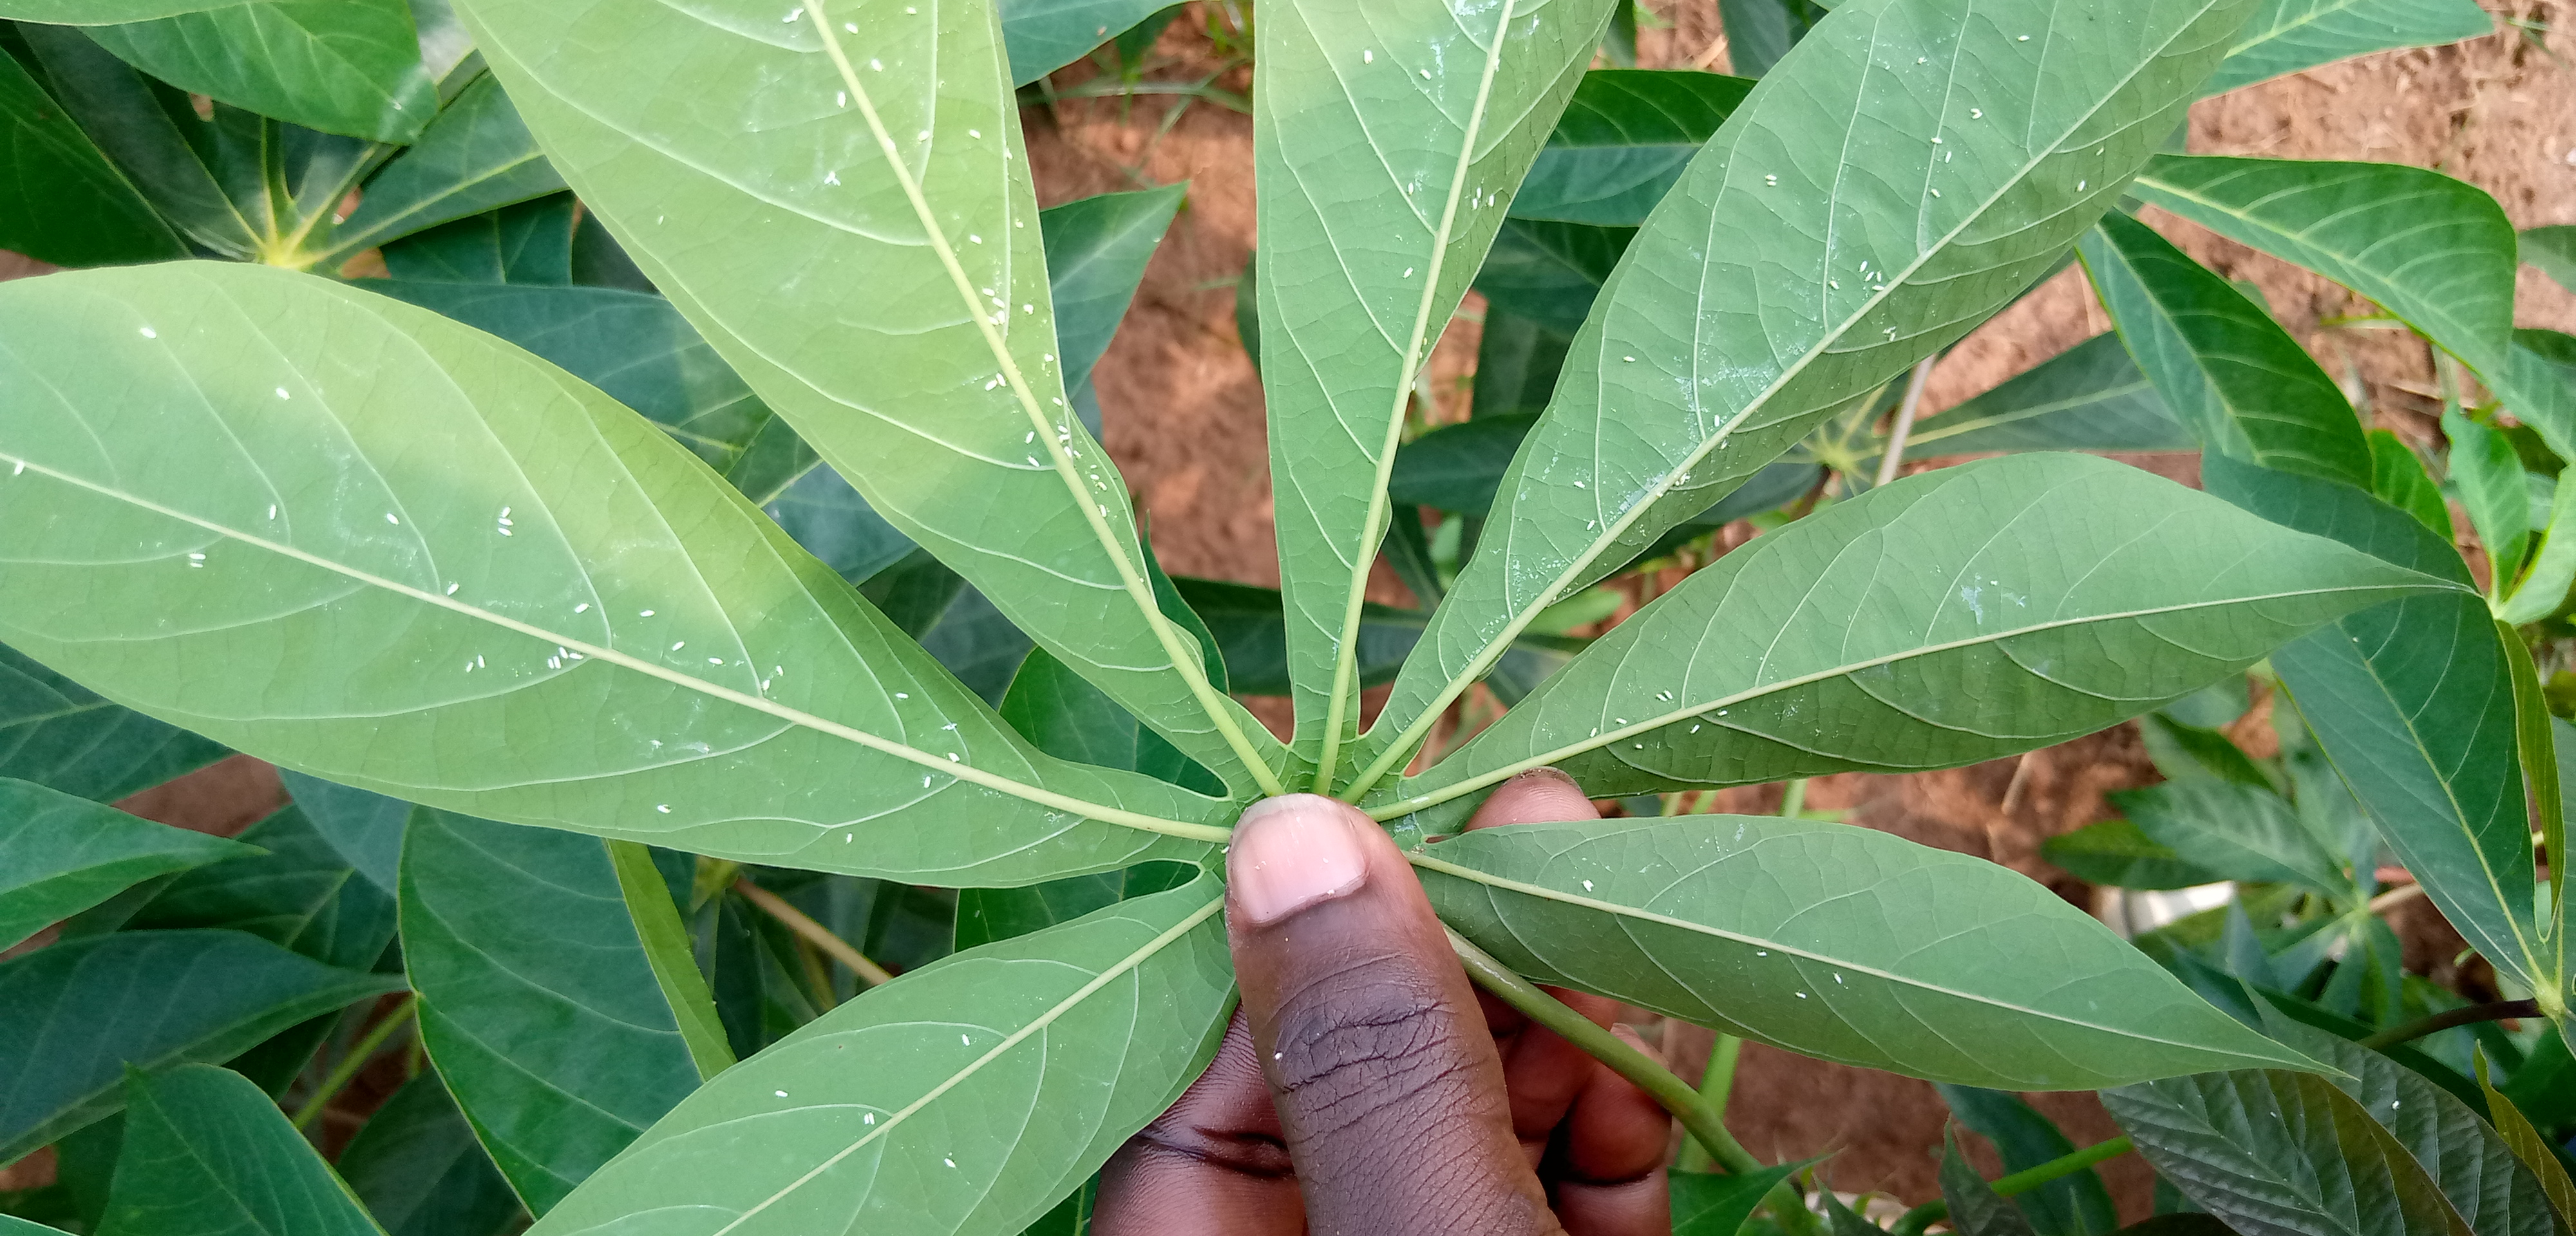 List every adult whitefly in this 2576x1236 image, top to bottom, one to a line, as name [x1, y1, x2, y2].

whitefly [905, 5, 918, 17]
whitefly [781, 5, 804, 24]
whitefly [1532, 15, 1540, 32]
whitefly [844, 21, 860, 35]
whitefly [2015, 32, 2032, 44]
whitefly [1362, 48, 1374, 66]
whitefly [1913, 52, 1927, 67]
whitefly [869, 57, 884, 73]
whitefly [1419, 68, 1433, 81]
whitefly [836, 89, 846, 109]
whitefly [1967, 104, 1985, 122]
whitefly [967, 127, 982, 139]
whitefly [917, 129, 931, 142]
whitefly [1929, 133, 1946, 146]
whitefly [2094, 144, 2107, 157]
whitefly [1005, 146, 1015, 161]
whitefly [1942, 148, 1955, 164]
whitefly [822, 169, 842, 187]
whitefly [1763, 171, 1781, 189]
whitefly [2075, 175, 2088, 194]
whitefly [1406, 181, 1415, 196]
whitefly [1475, 185, 1482, 200]
whitefly [1928, 185, 1942, 200]
whitefly [1488, 192, 1495, 209]
whitefly [1472, 196, 1478, 211]
whitefly [657, 213, 665, 227]
whitefly [1014, 218, 1025, 230]
whitefly [1394, 232, 1404, 242]
whitefly [968, 233, 982, 245]
whitefly [1857, 258, 1869, 272]
whitefly [1403, 265, 1415, 279]
whitefly [1874, 269, 1885, 282]
whitefly [1828, 277, 1841, 293]
whitefly [1870, 282, 1884, 293]
whitefly [981, 286, 995, 296]
whitefly [991, 296, 1005, 308]
whitefly [1021, 303, 1035, 315]
whitefly [996, 309, 1007, 325]
whitefly [987, 314, 999, 326]
whitefly [132, 320, 162, 345]
whitefly [1882, 324, 1899, 344]
whitefly [1421, 335, 1429, 347]
whitefly [1418, 349, 1425, 360]
whitefly [1043, 351, 1056, 364]
whitefly [1622, 354, 1638, 363]
whitefly [995, 371, 1007, 388]
whitefly [985, 378, 998, 392]
whitefly [1411, 379, 1417, 391]
whitefly [272, 385, 292, 401]
whitefly [1051, 395, 1063, 406]
whitefly [1713, 413, 1719, 429]
whitefly [1056, 423, 1068, 434]
whitefly [1024, 429, 1036, 444]
whitefly [1719, 439, 1731, 451]
whitefly [1063, 444, 1072, 459]
whitefly [1072, 448, 1083, 459]
whitefly [1027, 455, 1041, 467]
whitefly [10, 456, 28, 476]
whitefly [1089, 463, 1099, 471]
whitefly [1678, 473, 1692, 487]
whitefly [1088, 473, 1101, 481]
whitefly [1573, 479, 1586, 490]
whitefly [1096, 480, 1108, 492]
whitefly [1654, 490, 1667, 501]
whitefly [267, 501, 278, 523]
whitefly [1097, 502, 1108, 518]
whitefly [499, 503, 513, 518]
whitefly [384, 510, 400, 527]
whitefly [496, 515, 515, 525]
whitefly [1586, 518, 1596, 530]
whitefly [496, 523, 513, 537]
whitefly [186, 550, 206, 560]
whitefly [187, 558, 208, 572]
whitefly [1988, 577, 1999, 588]
whitefly [446, 580, 462, 595]
whitefly [572, 598, 591, 616]
whitefly [638, 606, 658, 620]
whitefly [669, 639, 687, 654]
whitefly [558, 645, 569, 659]
whitefly [474, 650, 488, 671]
whitefly [569, 651, 585, 661]
whitefly [705, 652, 724, 668]
whitefly [553, 654, 562, 670]
whitefly [547, 657, 554, 669]
whitefly [464, 658, 475, 676]
whitefly [773, 661, 785, 678]
whitefly [761, 675, 772, 693]
whitefly [1663, 688, 1675, 700]
whitefly [893, 689, 911, 702]
whitefly [1655, 692, 1668, 702]
whitefly [1716, 709, 1728, 716]
whitefly [1615, 716, 1629, 725]
whitefly [1689, 723, 1701, 735]
whitefly [1588, 726, 1598, 738]
whitefly [649, 734, 663, 753]
whitefly [1633, 742, 1643, 751]
whitefly [947, 749, 963, 765]
whitefly [922, 773, 933, 792]
whitefly [655, 801, 675, 816]
whitefly [844, 830, 855, 846]
whitefly [1220, 843, 1231, 854]
whitefly [1581, 879, 1595, 892]
whitefly [1756, 950, 1768, 957]
whitefly [1831, 971, 1844, 985]
whitefly [1795, 990, 1807, 1000]
whitefly [960, 1033, 972, 1047]
whitefly [773, 1089, 790, 1099]
whitefly [868, 1111, 876, 1127]
whitefly [863, 1112, 869, 1126]
whitefly [943, 1156, 958, 1169]